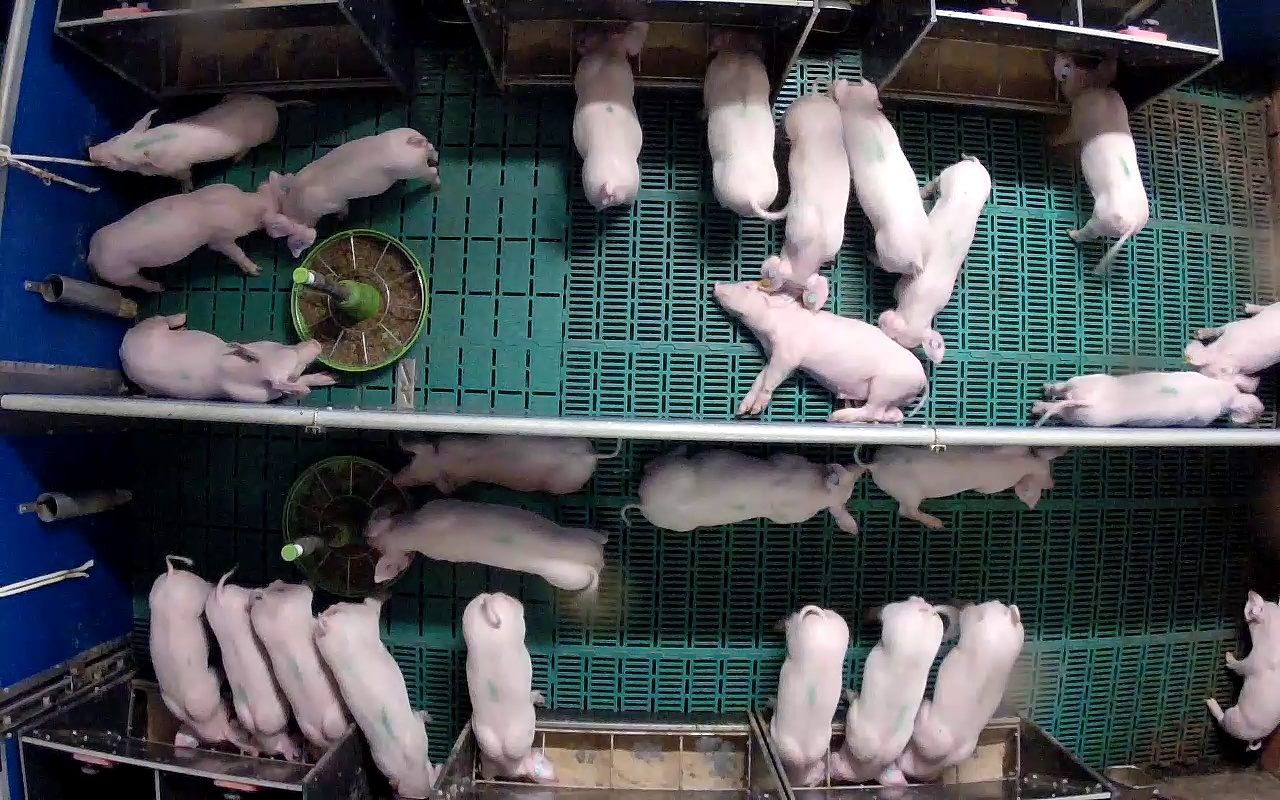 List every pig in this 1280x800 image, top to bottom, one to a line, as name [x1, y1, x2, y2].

pig [573, 21, 649, 215]
pig [703, 29, 785, 224]
pig [1048, 52, 1149, 274]
pig [827, 77, 936, 278]
pig [759, 79, 852, 315]
pig [88, 91, 308, 192]
pig [270, 127, 443, 257]
pig [877, 152, 992, 365]
pig [86, 181, 296, 291]
pig [710, 278, 928, 424]
pig [1184, 303, 1279, 379]
pig [118, 311, 340, 405]
pig [1032, 372, 1264, 430]
pig [394, 433, 626, 499]
pig [622, 444, 866, 534]
pig [853, 444, 1069, 529]
pig [365, 500, 609, 593]
pig [149, 556, 250, 751]
pig [204, 565, 304, 763]
pig [251, 579, 353, 760]
pig [1205, 587, 1279, 751]
pig [461, 593, 561, 784]
pig [313, 595, 443, 799]
pig [831, 596, 958, 789]
pig [897, 598, 1027, 785]
pig [769, 604, 850, 790]